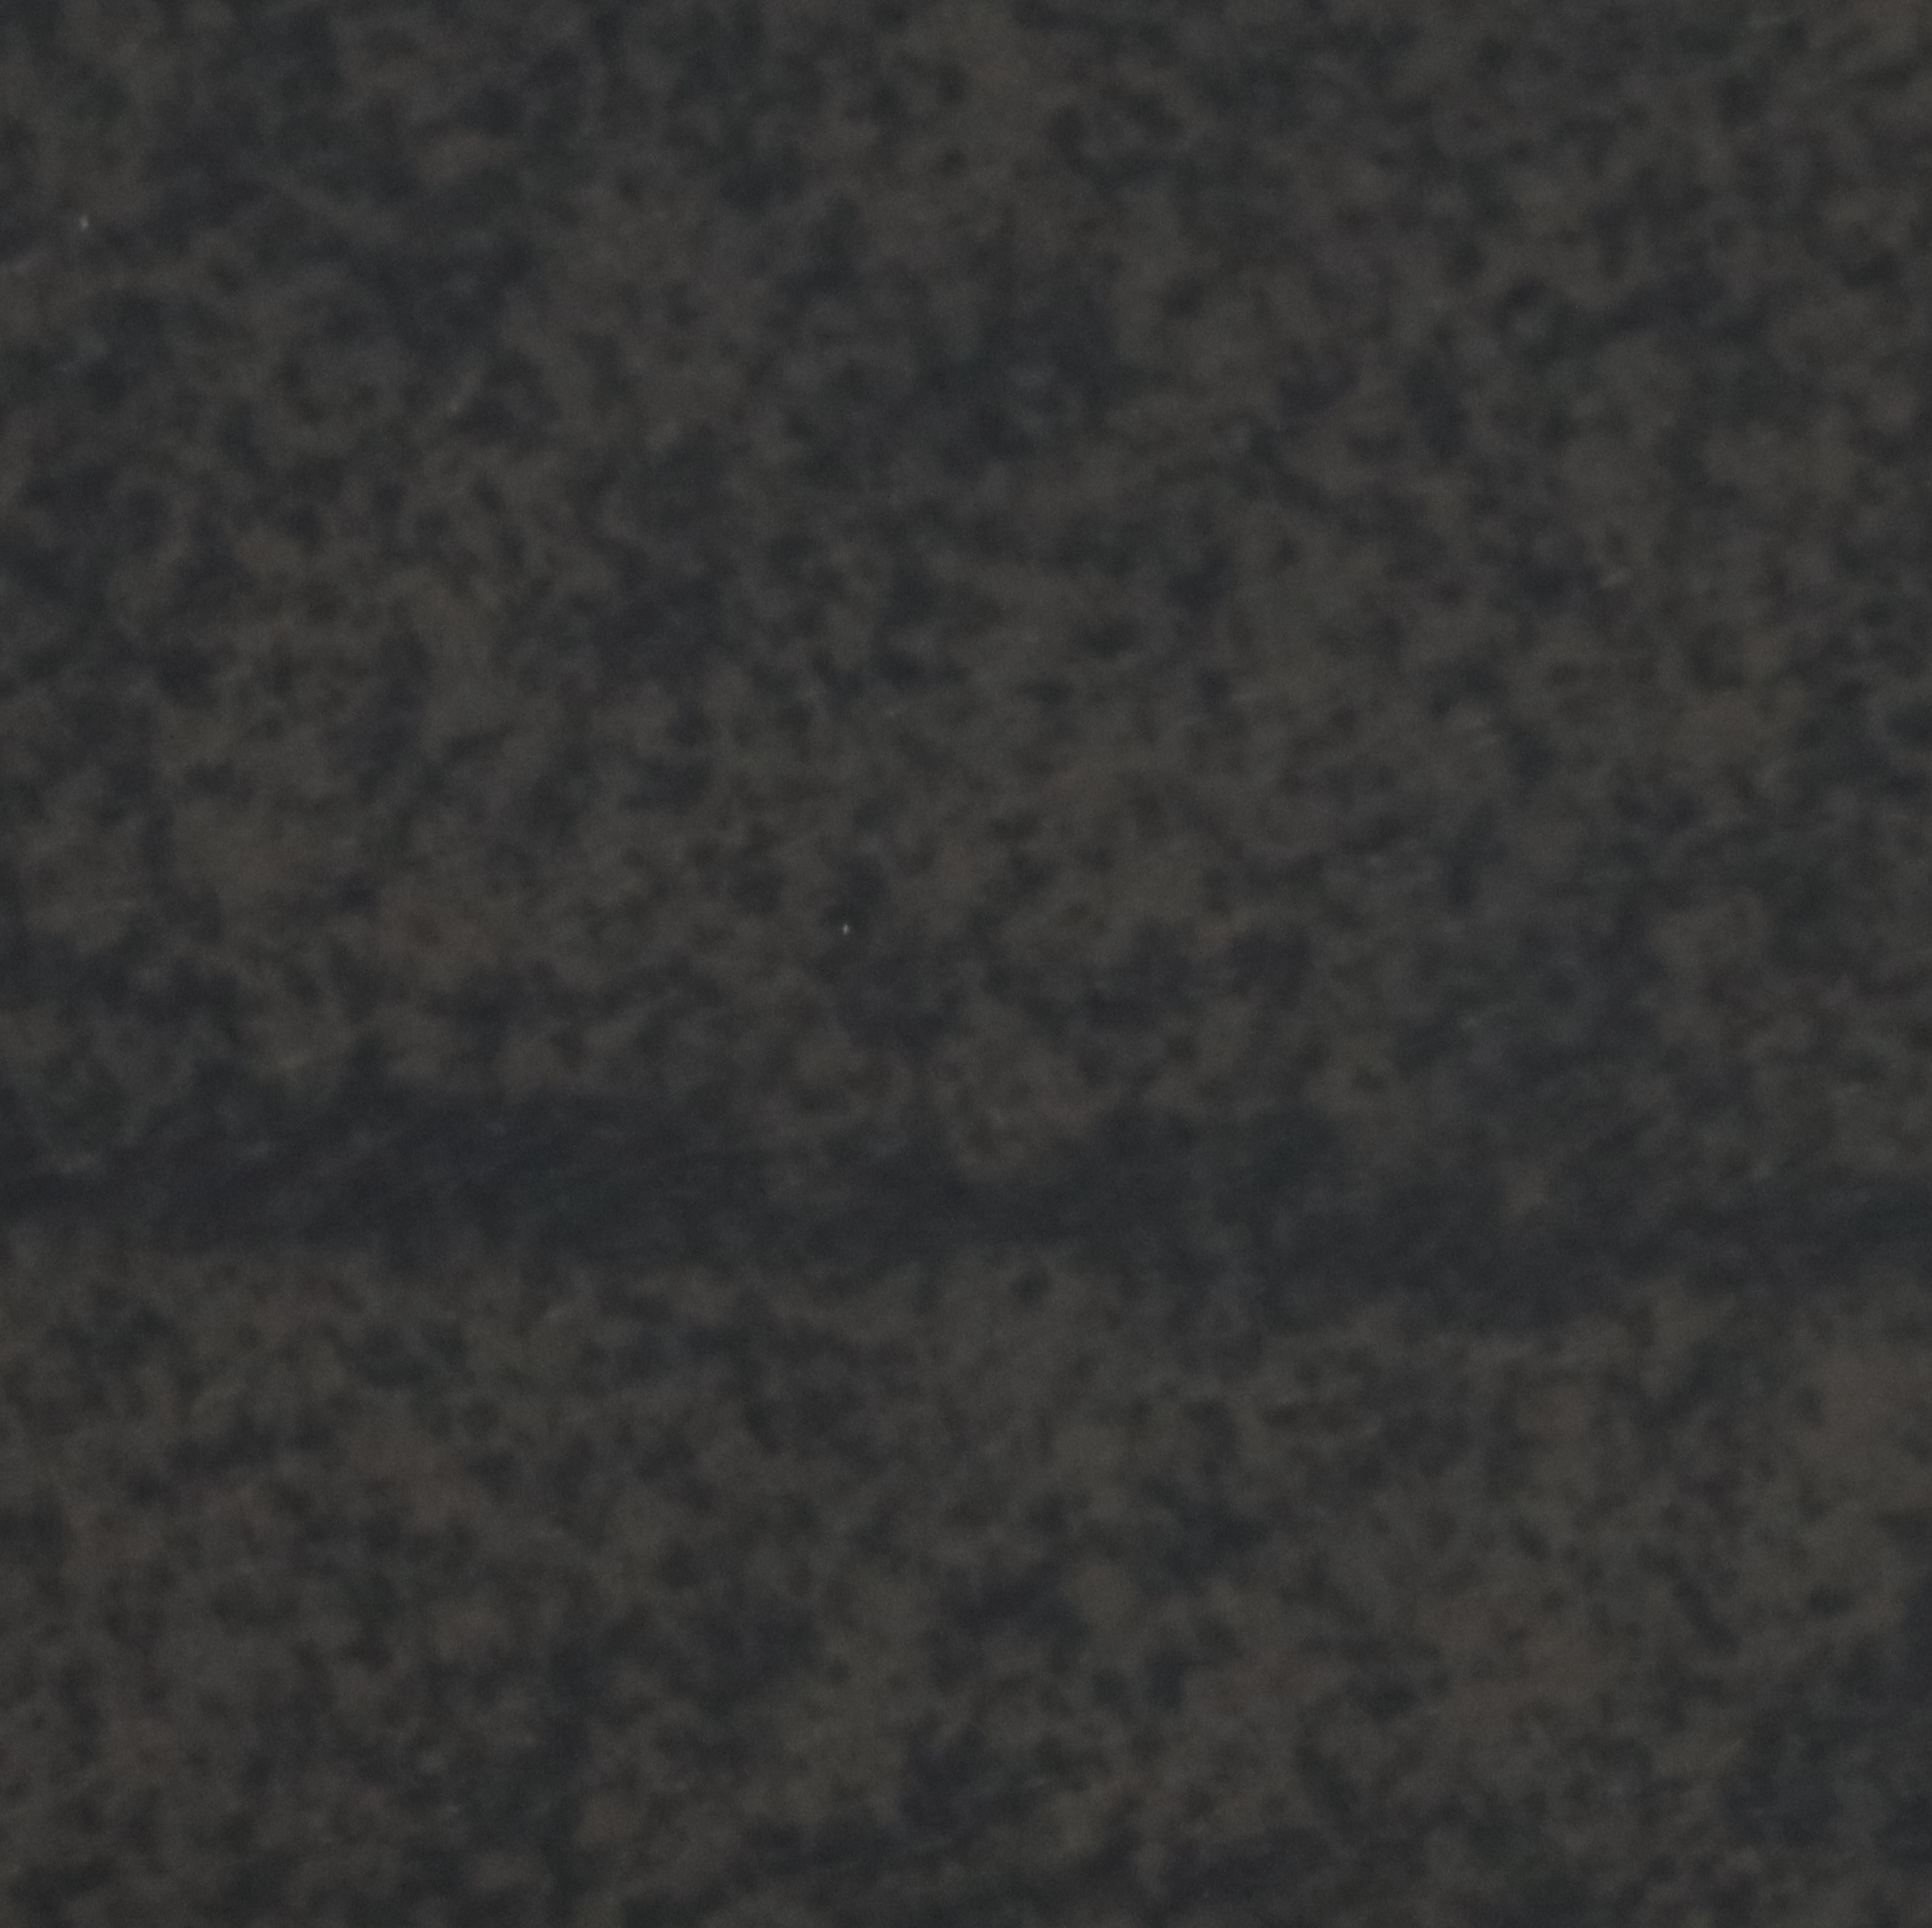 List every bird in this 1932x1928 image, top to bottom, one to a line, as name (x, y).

None